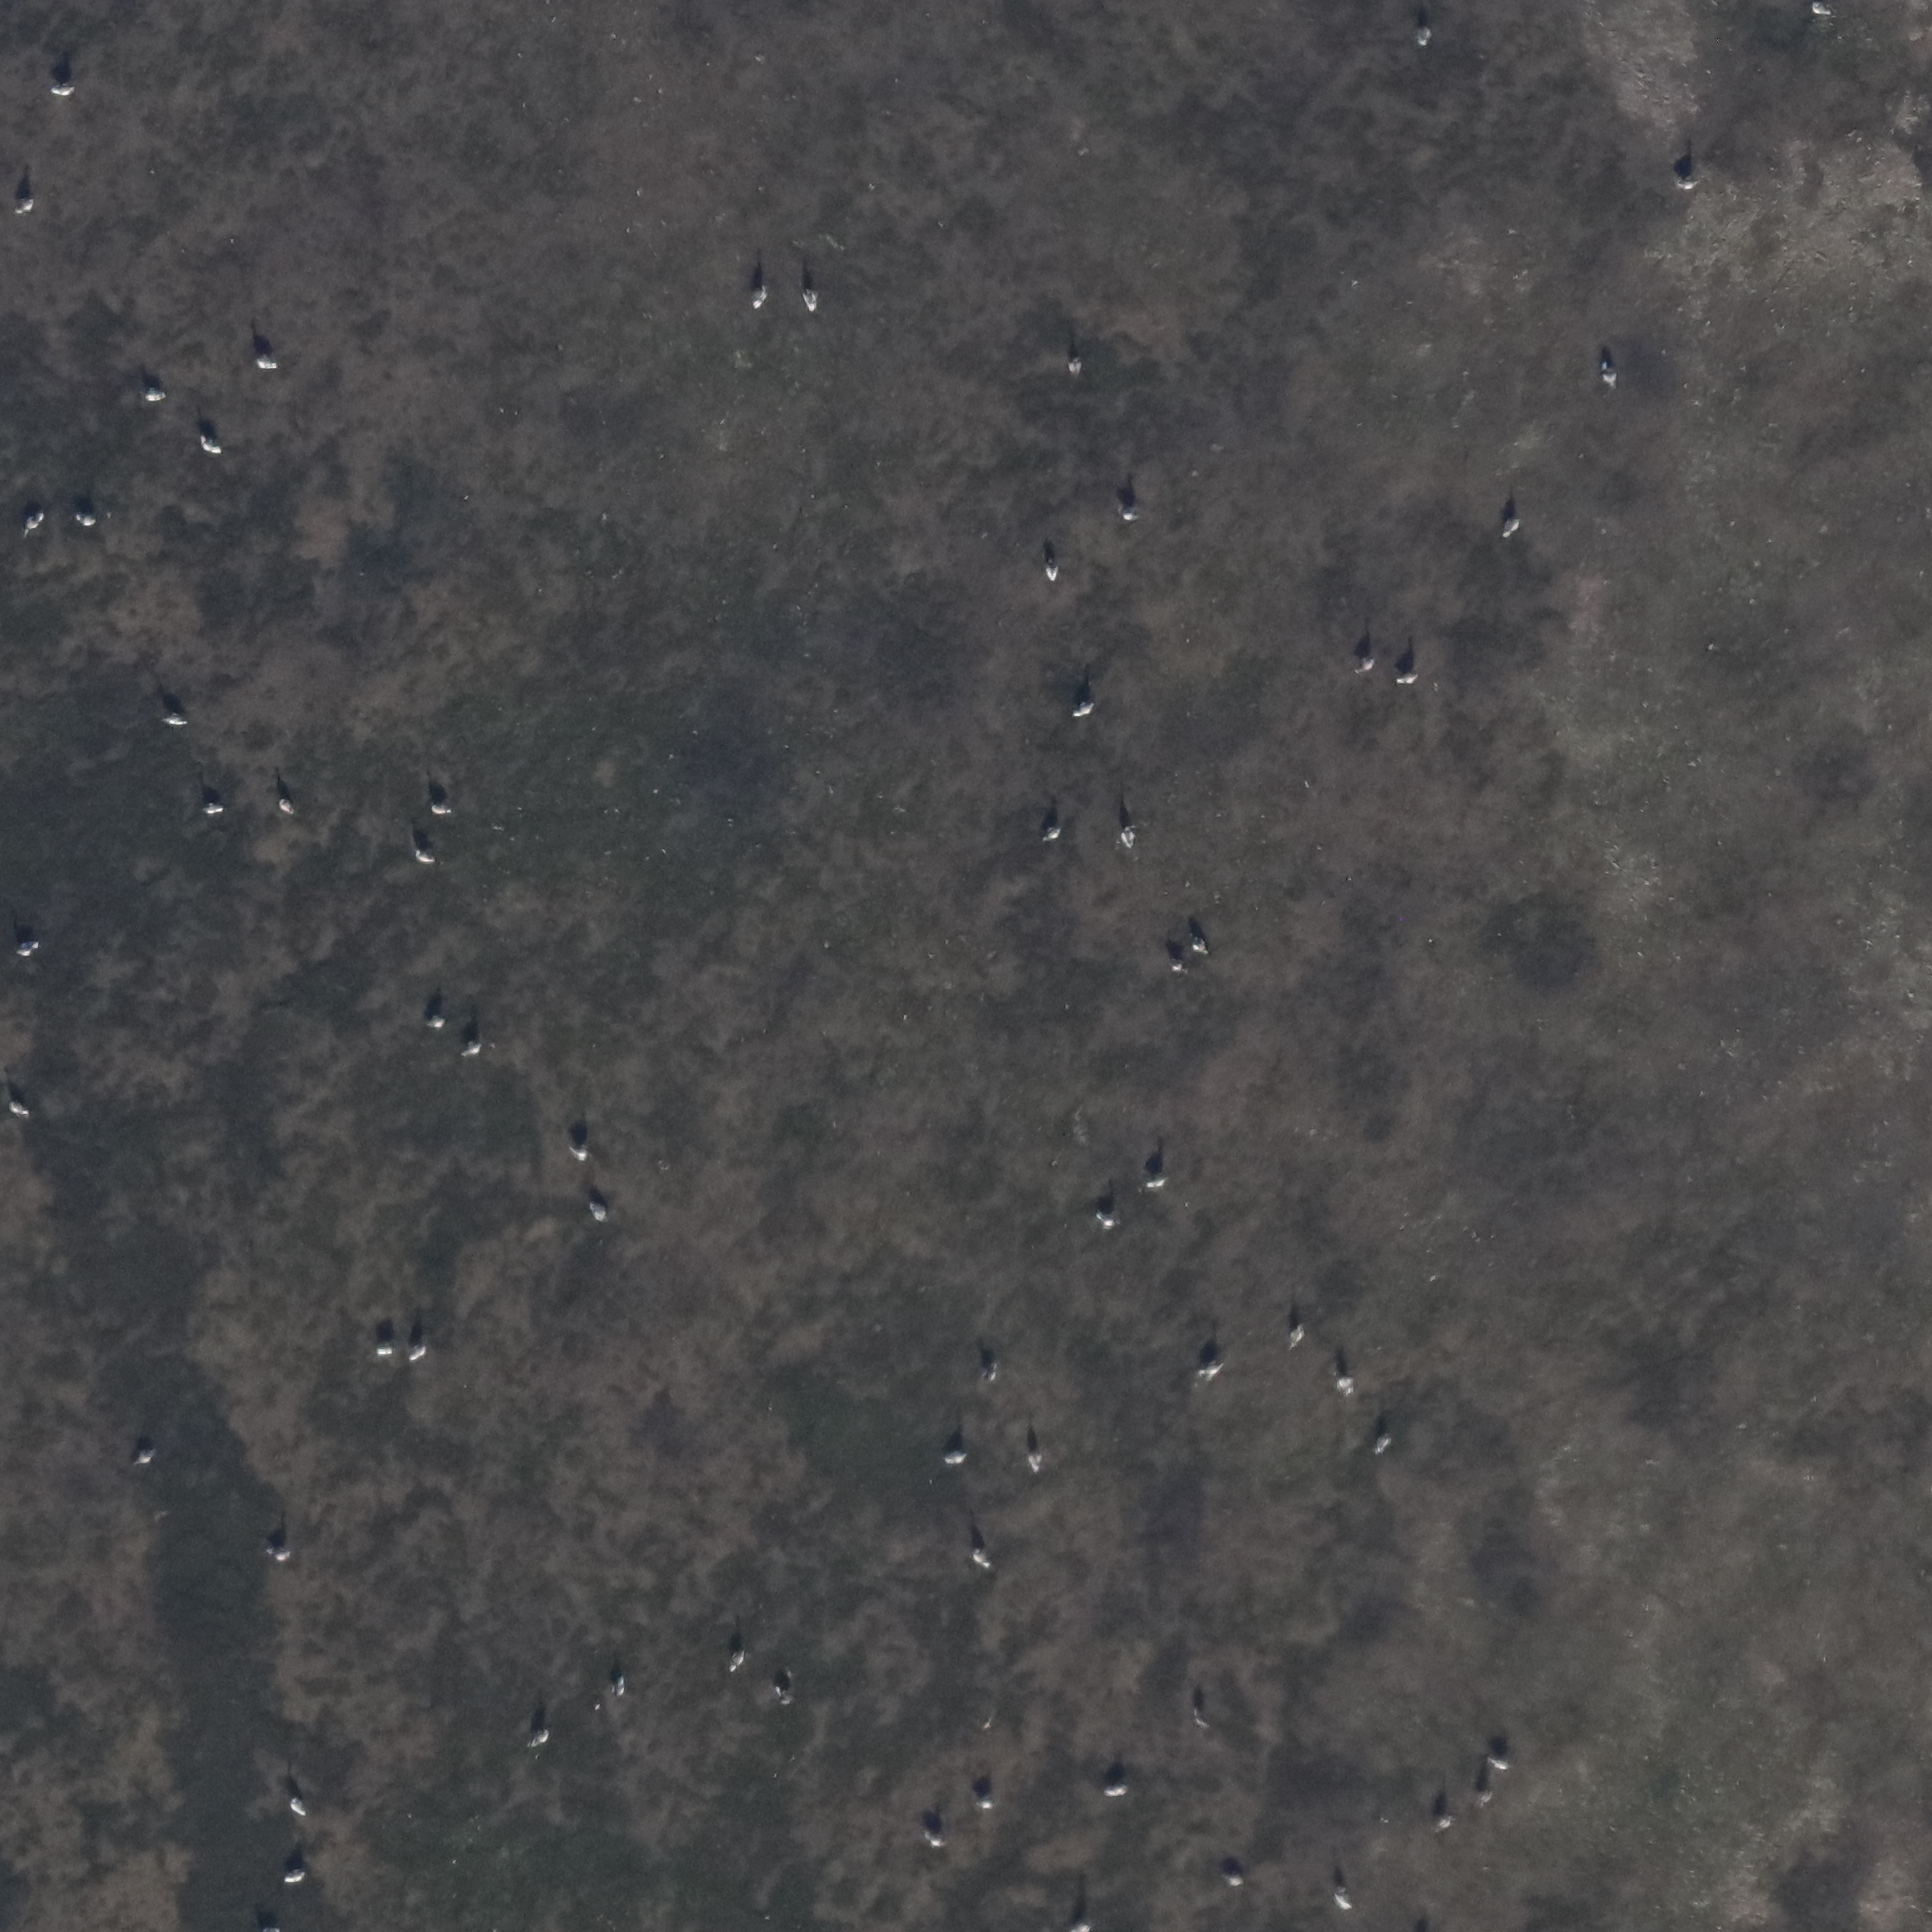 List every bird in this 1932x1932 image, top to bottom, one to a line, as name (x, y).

brant (1820, 8)
brant (1425, 33)
brant (63, 88)
brant (1684, 184)
brant (23, 204)
brant (810, 296)
brant (763, 298)
brant (266, 361)
brant (1072, 368)
brant (1608, 375)
brant (153, 392)
brant (213, 444)
brant (1128, 513)
brant (31, 520)
brant (86, 520)
brant (1510, 526)
brant (1047, 562)
brant (1365, 663)
brant (1408, 676)
brant (1084, 707)
brant (176, 715)
brant (286, 805)
brant (441, 807)
brant (212, 808)
brant (1053, 832)
brant (1128, 836)
brant (424, 853)
brant (1201, 945)
brant (27, 947)
brant (1178, 966)
brant (439, 1024)
brant (468, 1048)
brant (20, 1109)
brant (580, 1156)
brant (1159, 1183)
brant (601, 1210)
brant (1105, 1220)
brant (1295, 1334)
brant (382, 1348)
brant (417, 1351)
brant (1210, 1368)
brant (986, 1370)
brant (1342, 1384)
brant (1381, 1440)
brant (146, 1455)
brant (956, 1455)
brant (1034, 1460)
brant (280, 1552)
brant (982, 1556)
brant (736, 1659)
brant (619, 1686)
brant (784, 1693)
brant (1203, 1719)
brant (540, 1734)
brant (1498, 1762)
brant (1116, 1789)
brant (1482, 1799)
brant (985, 1801)
brant (298, 1806)
brant (1443, 1821)
brant (936, 1841)
brant (295, 1875)
brant (1236, 1882)
brant (1343, 1898)
brant (1080, 1931)